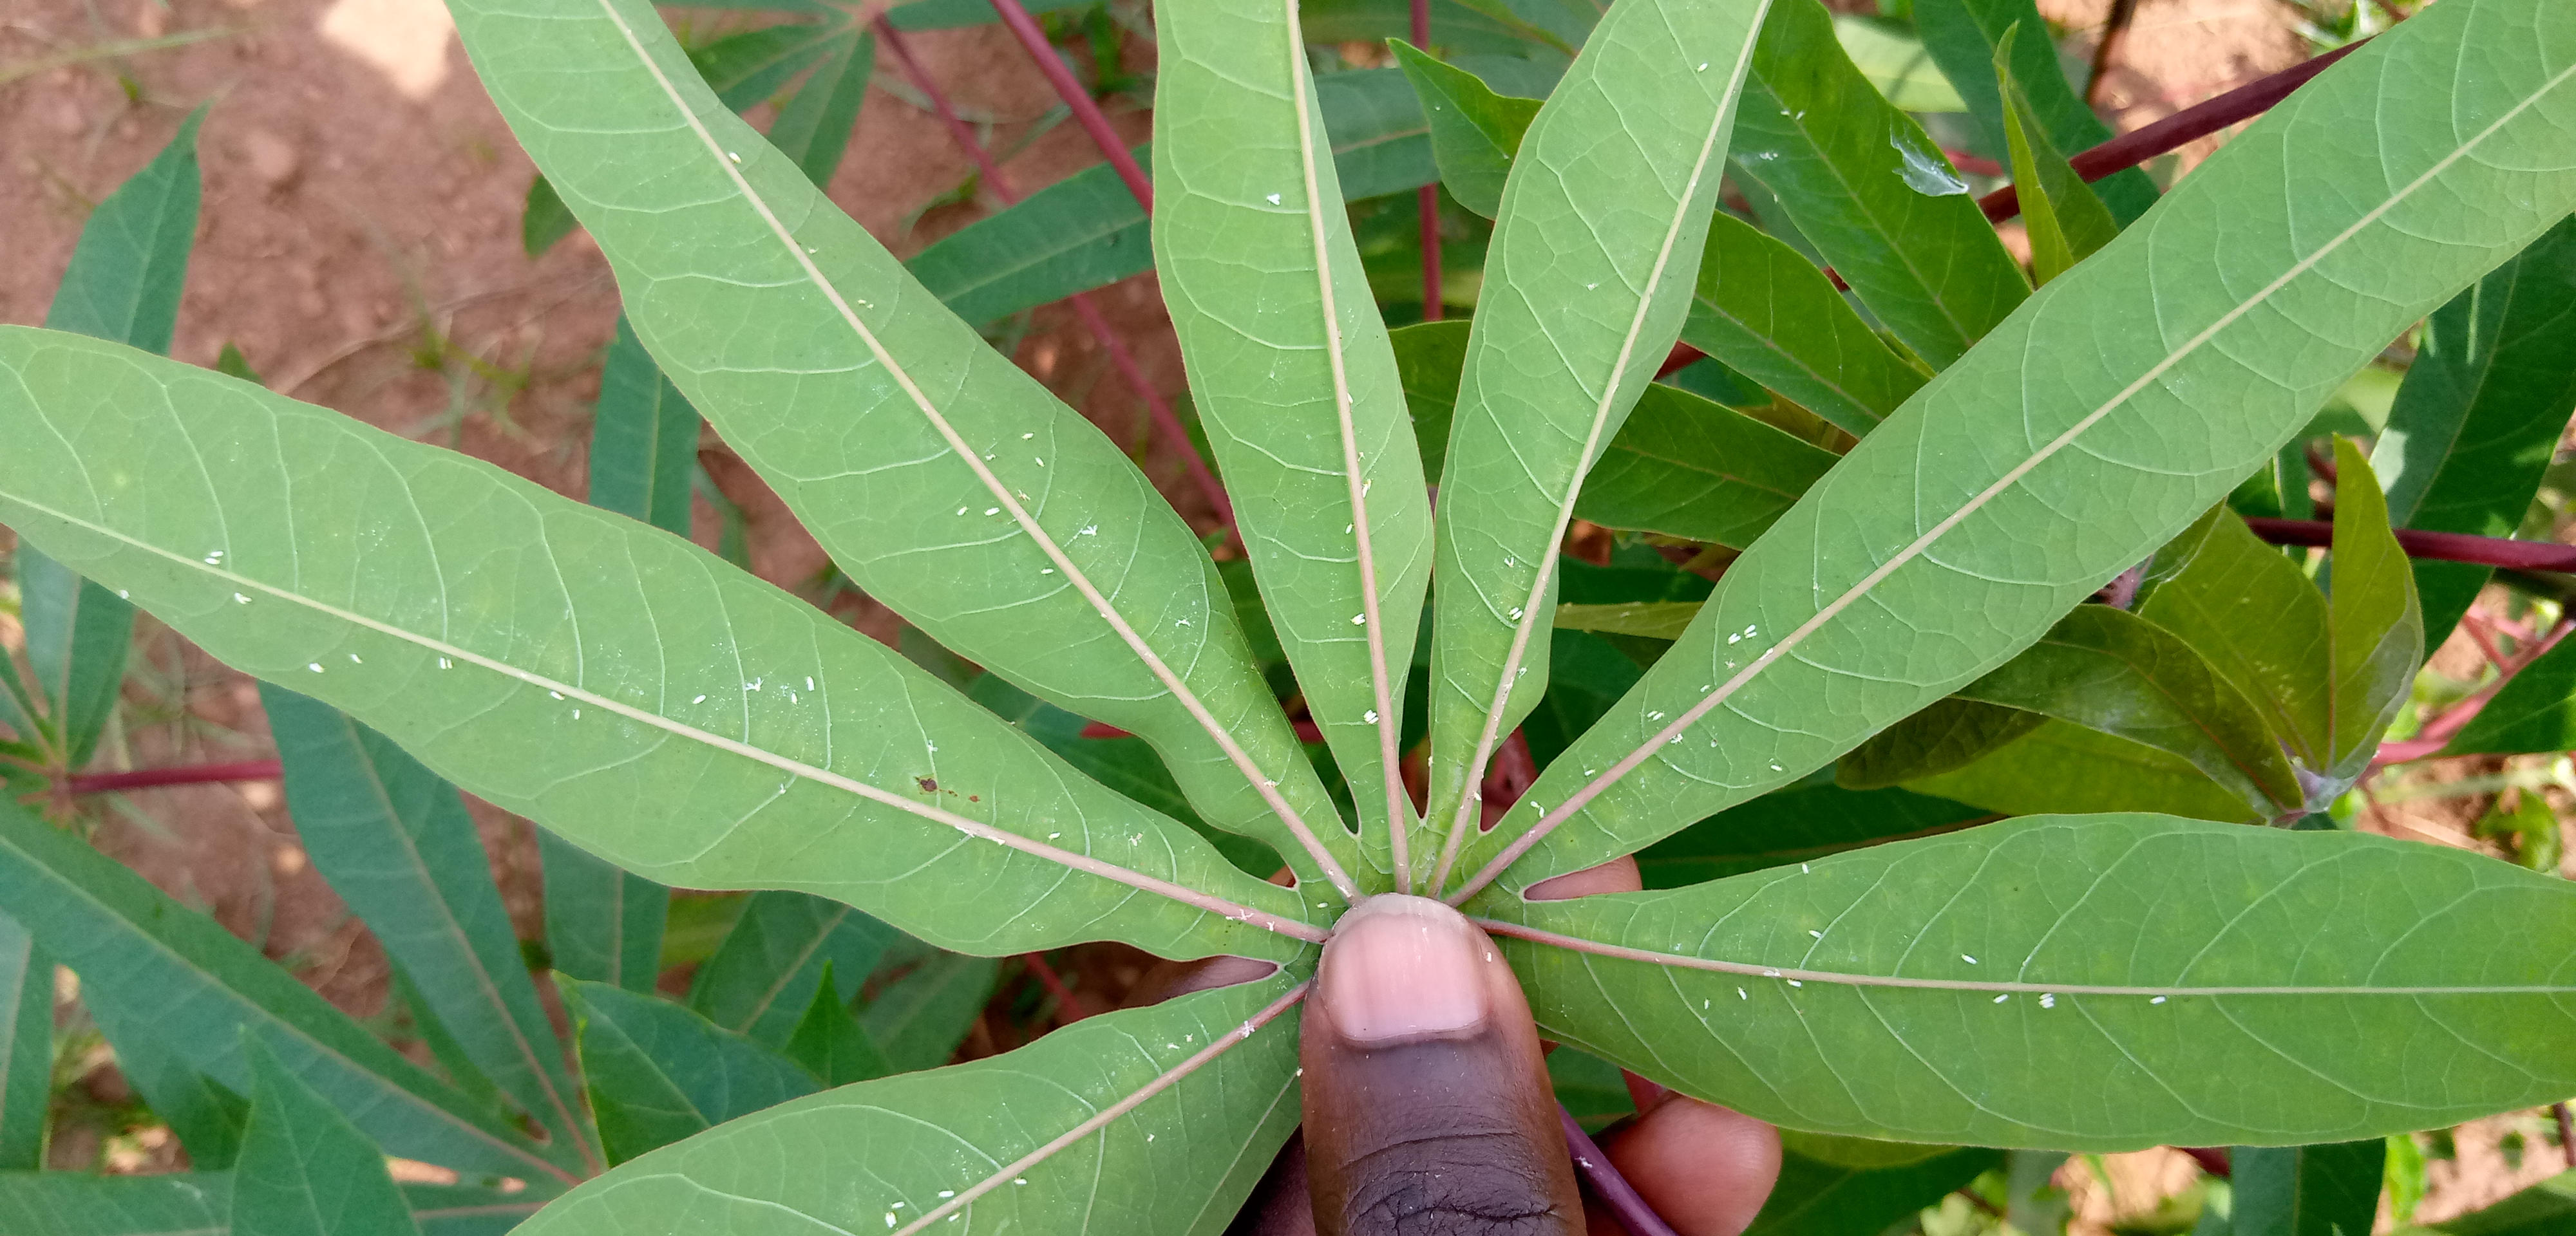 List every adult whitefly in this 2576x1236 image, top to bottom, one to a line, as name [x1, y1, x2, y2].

whitefly [1692, 58, 1718, 78]
whitefly [723, 146, 746, 169]
whitefly [1264, 189, 1284, 209]
whitefly [1344, 388, 1360, 411]
whitefly [1018, 429, 1040, 444]
whitefly [1030, 454, 1055, 473]
whitefly [1358, 478, 1385, 503]
whitefly [982, 501, 1003, 526]
whitefly [954, 503, 970, 521]
whitefly [1077, 519, 1104, 541]
whitefly [1341, 521, 1359, 538]
whitefly [201, 546, 225, 570]
whitefly [1500, 555, 1520, 571]
whitefly [1038, 563, 1060, 582]
whitefly [117, 586, 135, 606]
whitefly [231, 590, 259, 613]
whitefly [1504, 605, 1539, 625]
whitefly [1347, 612, 1368, 632]
whitefly [1741, 621, 1763, 642]
whitefly [433, 649, 456, 673]
whitefly [346, 650, 364, 668]
whitefly [306, 659, 328, 681]
whitefly [801, 672, 819, 697]
whitefly [744, 676, 770, 692]
whitefly [1697, 684, 1715, 697]
whitefly [545, 687, 567, 703]
whitefly [690, 692, 711, 707]
whitefly [566, 706, 585, 724]
whitefly [1360, 706, 1377, 729]
whitefly [1641, 707, 1674, 729]
whitefly [1766, 760, 1785, 776]
whitefly [1582, 765, 1599, 781]
whitefly [1472, 790, 1483, 803]
whitefly [1528, 799, 1540, 809]
whitefly [1538, 805, 1546, 819]
whitefly [1045, 826, 1065, 847]
whitefly [1798, 859, 1813, 881]
whitefly [1314, 899, 1332, 913]
whitefly [1804, 927, 1827, 943]
whitefly [1485, 950, 1494, 965]
whitefly [1956, 950, 1982, 969]
whitefly [1785, 975, 1807, 994]
whitefly [1732, 983, 1752, 1004]
whitefly [1990, 989, 2011, 1007]
whitefly [2038, 991, 2054, 1000]
whitefly [2146, 995, 2168, 1006]
whitefly [1701, 997, 1711, 1012]
whitefly [2037, 997, 2055, 1006]
whitefly [2038, 1002, 2056, 1011]
whitefly [1238, 1016, 1258, 1041]
whitefly [1182, 1030, 1198, 1050]
whitefly [1010, 1171, 1030, 1192]
whitefly [934, 1186, 958, 1202]
whitefly [882, 1208, 899, 1234]